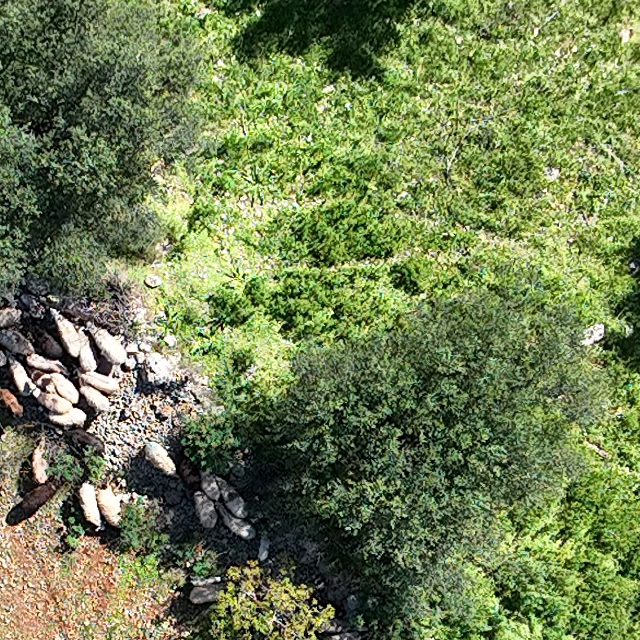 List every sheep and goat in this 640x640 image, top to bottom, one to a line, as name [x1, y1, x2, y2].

sheep [0, 307, 21, 329]
sheep [49, 307, 83, 357]
sheep [85, 321, 127, 365]
sheep [34, 325, 62, 358]
sheep [76, 326, 98, 372]
sheep [0, 328, 34, 357]
sheep [0, 334, 6, 366]
sheep [16, 354, 57, 393]
sheep [27, 355, 69, 374]
sheep [75, 367, 119, 393]
sheep [48, 374, 79, 404]
sheep [77, 380, 110, 411]
sheep [32, 387, 74, 414]
sheep [0, 389, 24, 416]
sheep [48, 407, 87, 428]
sheep [60, 430, 103, 455]
sheep [32, 435, 48, 483]
sheep [145, 440, 176, 476]
sheep [200, 465, 220, 501]
sheep [215, 476, 249, 519]
sheep [21, 480, 59, 512]
sheep [79, 483, 105, 531]
sheep [97, 483, 124, 528]
sheep [193, 488, 217, 528]
sheep [215, 502, 257, 540]
sheep [257, 530, 270, 561]
sheep [322, 631, 371, 639]